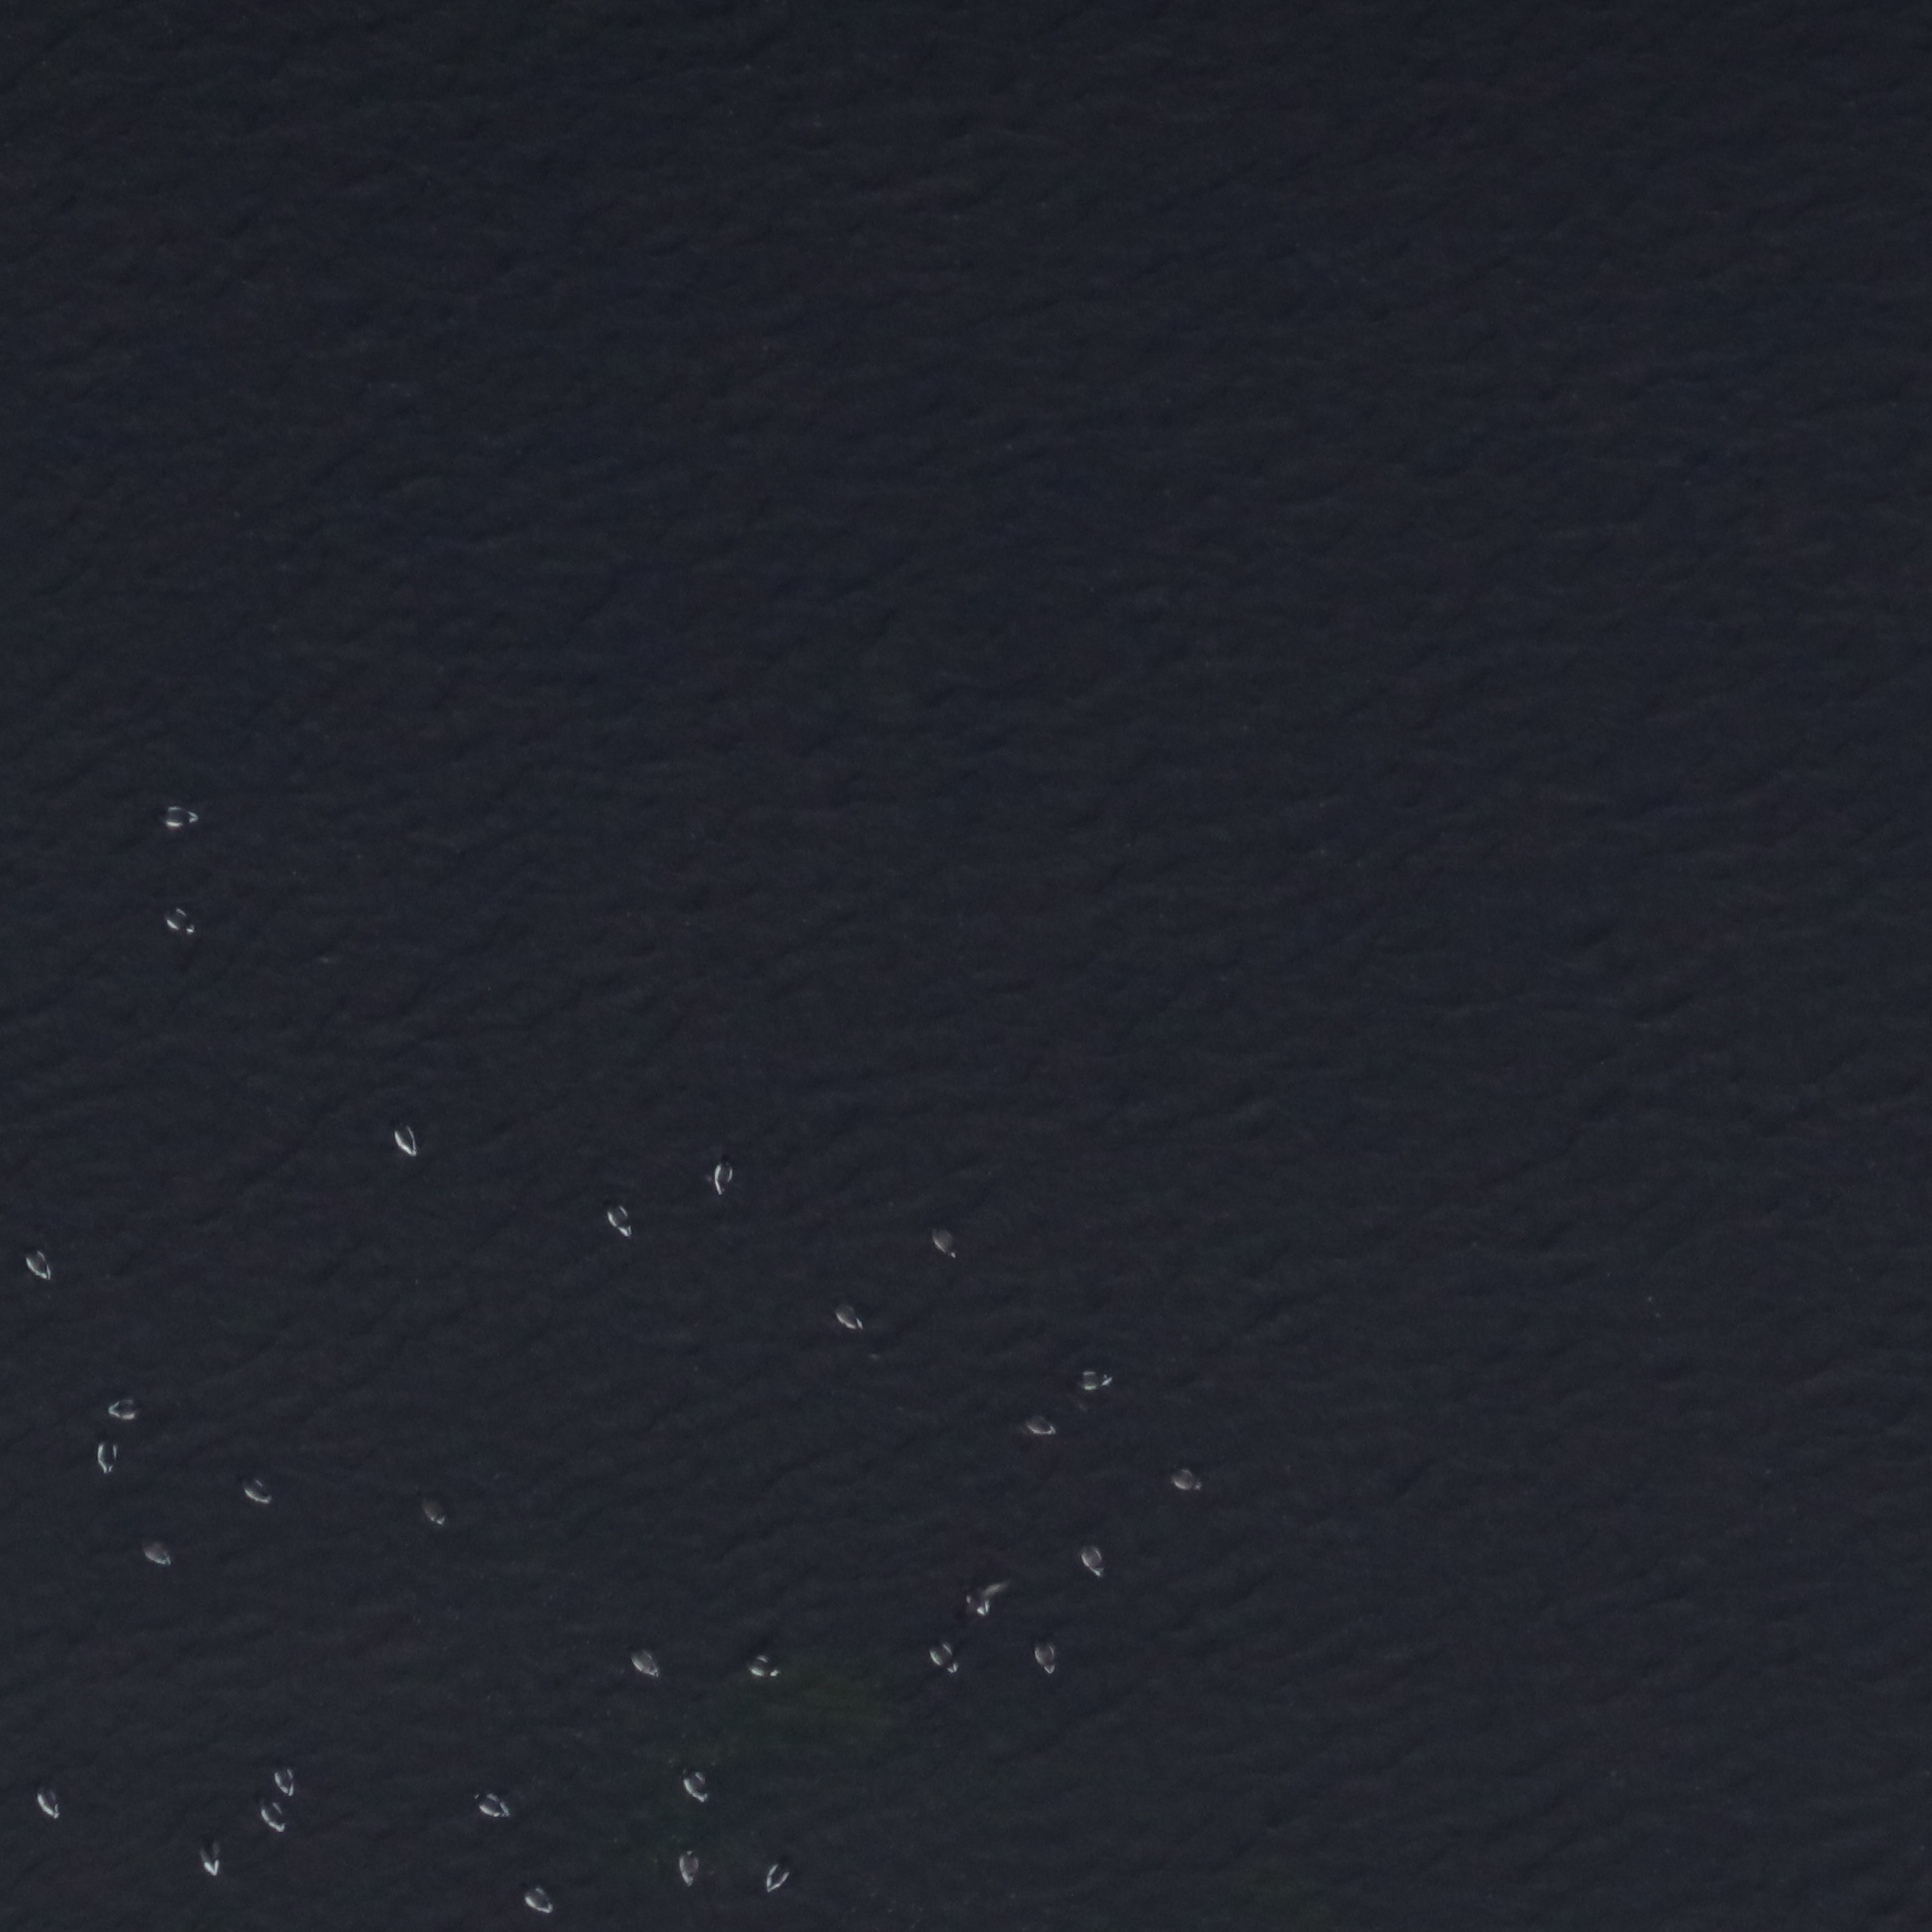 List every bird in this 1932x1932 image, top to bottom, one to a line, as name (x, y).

brant (176, 818)
brant (179, 917)
brant (405, 1140)
brant (724, 1176)
brant (618, 1219)
brant (944, 1243)
brant (37, 1264)
brant (848, 1315)
brant (1091, 1381)
brant (124, 1410)
brant (1037, 1425)
brant (106, 1457)
brant (1184, 1479)
brant (254, 1488)
brant (434, 1510)
brant (157, 1551)
brant (1093, 1560)
brant (977, 1596)
brant (1047, 1655)
brant (943, 1658)
brant (645, 1662)
brant (759, 1666)
brant (284, 1779)
brant (694, 1785)
brant (48, 1798)
brant (491, 1806)
brant (271, 1814)
brant (211, 1848)
brant (689, 1867)
brant (776, 1879)
brant (538, 1900)